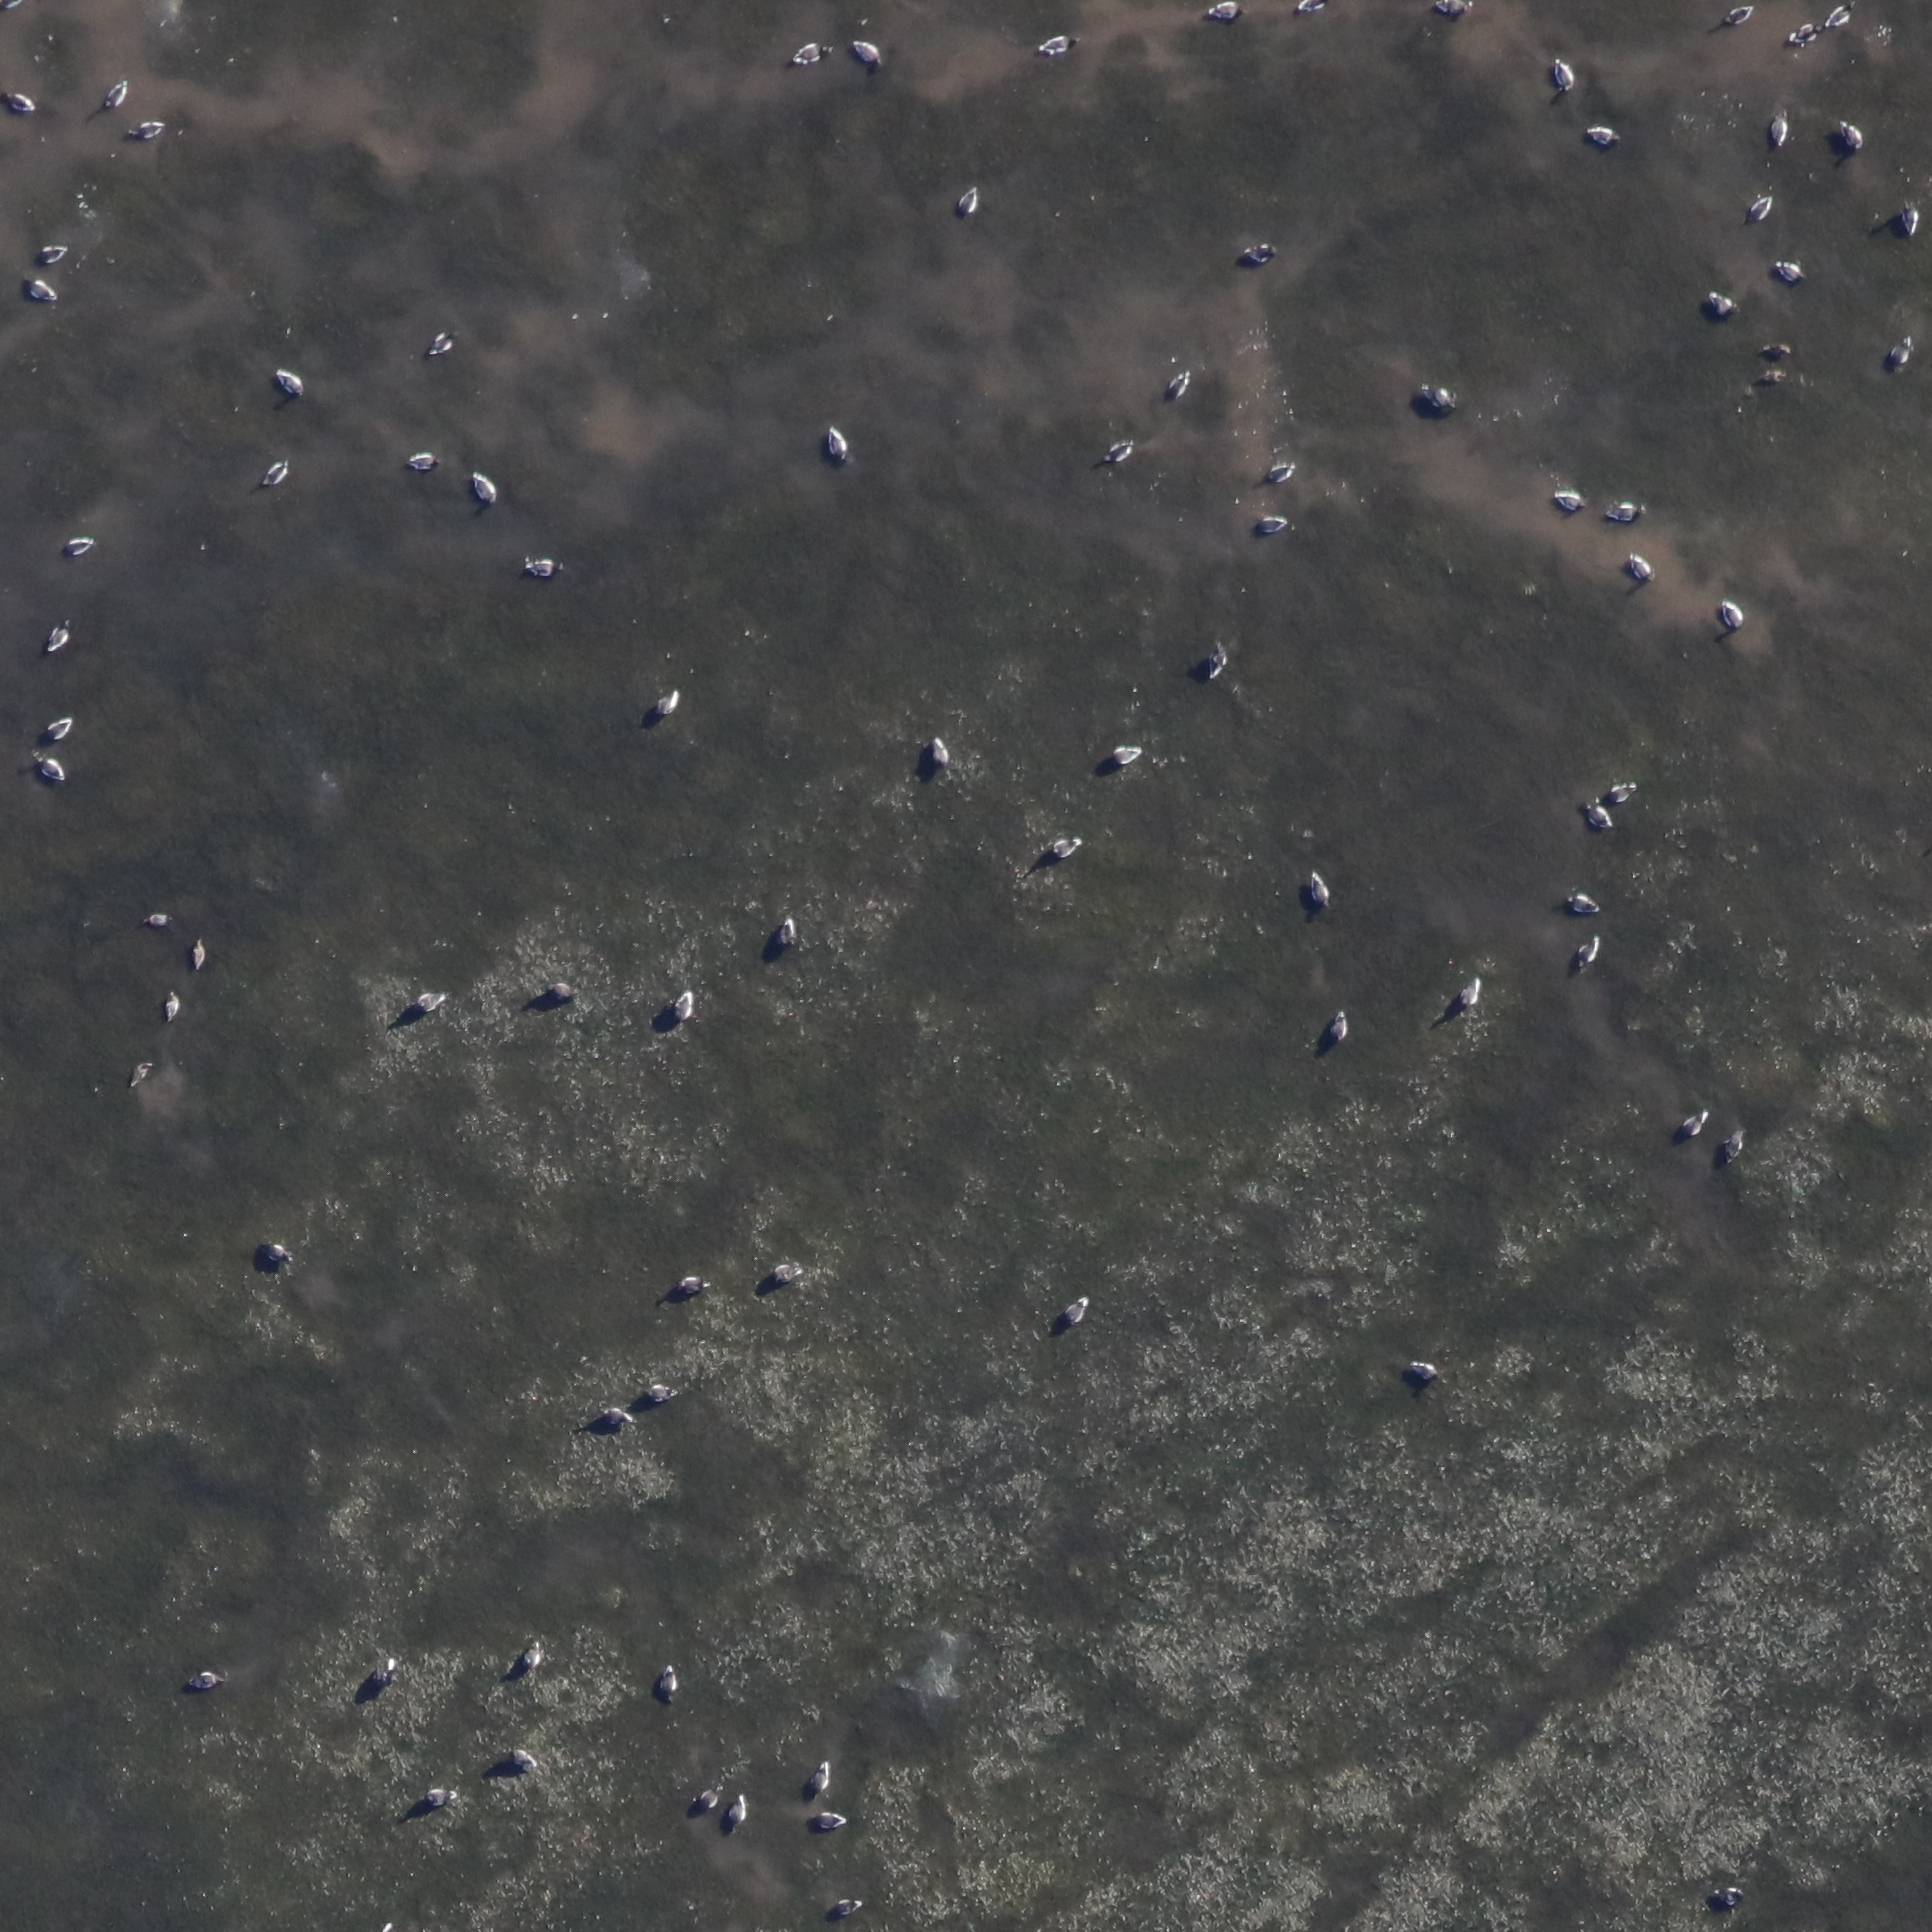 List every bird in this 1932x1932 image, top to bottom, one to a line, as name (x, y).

brant (1311, 3)
brant (1453, 6)
brant (1226, 11)
brant (1843, 14)
brant (1734, 15)
brant (1804, 32)
brant (1058, 45)
brant (810, 54)
brant (867, 54)
brant (1563, 77)
brant (116, 91)
brant (17, 101)
brant (1779, 130)
brant (146, 132)
brant (1603, 136)
brant (1850, 137)
brant (967, 203)
brant (1759, 209)
brant (1910, 220)
brant (1265, 254)
brant (49, 255)
brant (1792, 272)
brant (41, 291)
brant (1722, 308)
brant (440, 344)
other bird (1778, 350)
brant (1900, 354)
other bird (1768, 376)
brant (1182, 385)
brant (290, 387)
brant (1439, 398)
brant (837, 447)
brant (1119, 452)
brant (425, 463)
brant (1276, 473)
brant (276, 476)
brant (484, 490)
brant (1571, 504)
brant (1628, 513)
brant (1270, 524)
brant (81, 546)
brant (543, 568)
brant (1639, 570)
brant (1730, 618)
brant (59, 637)
brant (1219, 662)
brant (666, 705)
brant (59, 726)
brant (939, 753)
brant (1125, 756)
brant (50, 767)
brant (1622, 792)
brant (1602, 812)
brant (1064, 848)
brant (1319, 893)
brant (1582, 905)
other bird (158, 920)
brant (787, 932)
brant (1588, 953)
other bird (199, 956)
brant (559, 994)
brant (1468, 995)
brant (427, 1002)
other bird (173, 1008)
brant (684, 1012)
brant (1339, 1028)
other bird (140, 1074)
brant (1691, 1124)
brant (1734, 1146)
brant (277, 1254)
brant (785, 1276)
brant (691, 1287)
brant (1075, 1314)
brant (1425, 1370)
brant (666, 1392)
brant (616, 1413)
brant (531, 1657)
brant (391, 1671)
brant (208, 1681)
brant (668, 1681)
brant (526, 1760)
brant (821, 1785)
brant (435, 1797)
brant (708, 1799)
brant (737, 1814)
brant (829, 1820)
brant (1732, 1893)
brant (845, 1908)